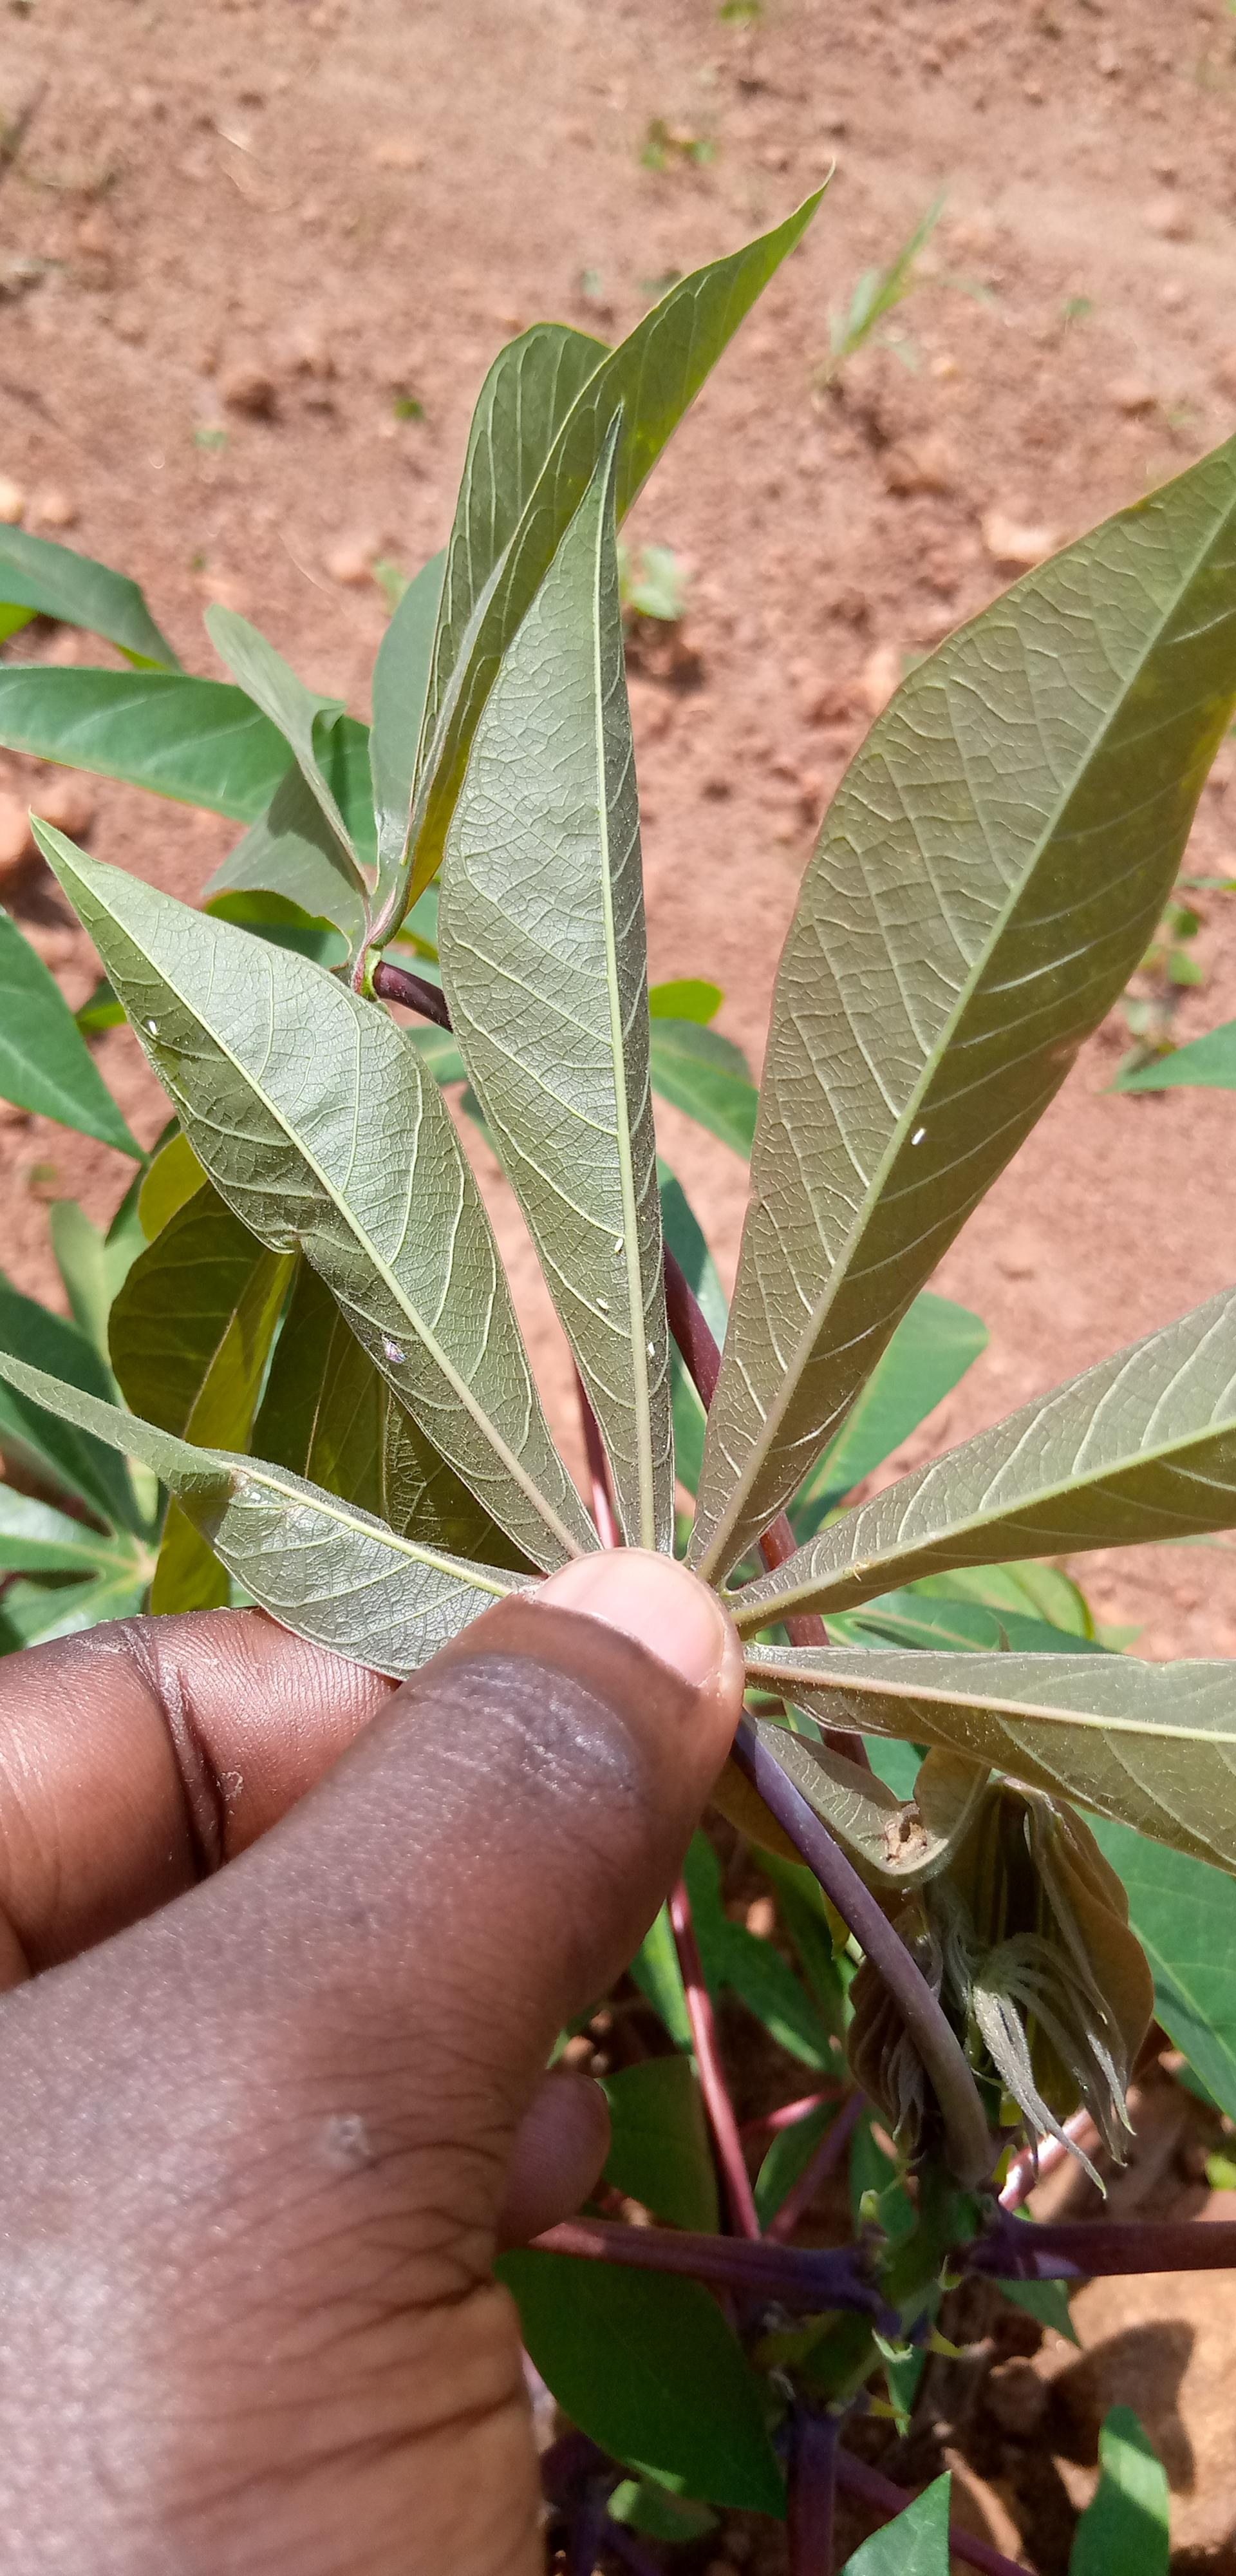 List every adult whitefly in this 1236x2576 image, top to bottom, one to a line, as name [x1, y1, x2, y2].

whitefly [910, 1126, 926, 1146]
whitefly [613, 1236, 624, 1255]
whitefly [595, 1297, 610, 1311]
whitefly [647, 1341, 657, 1358]